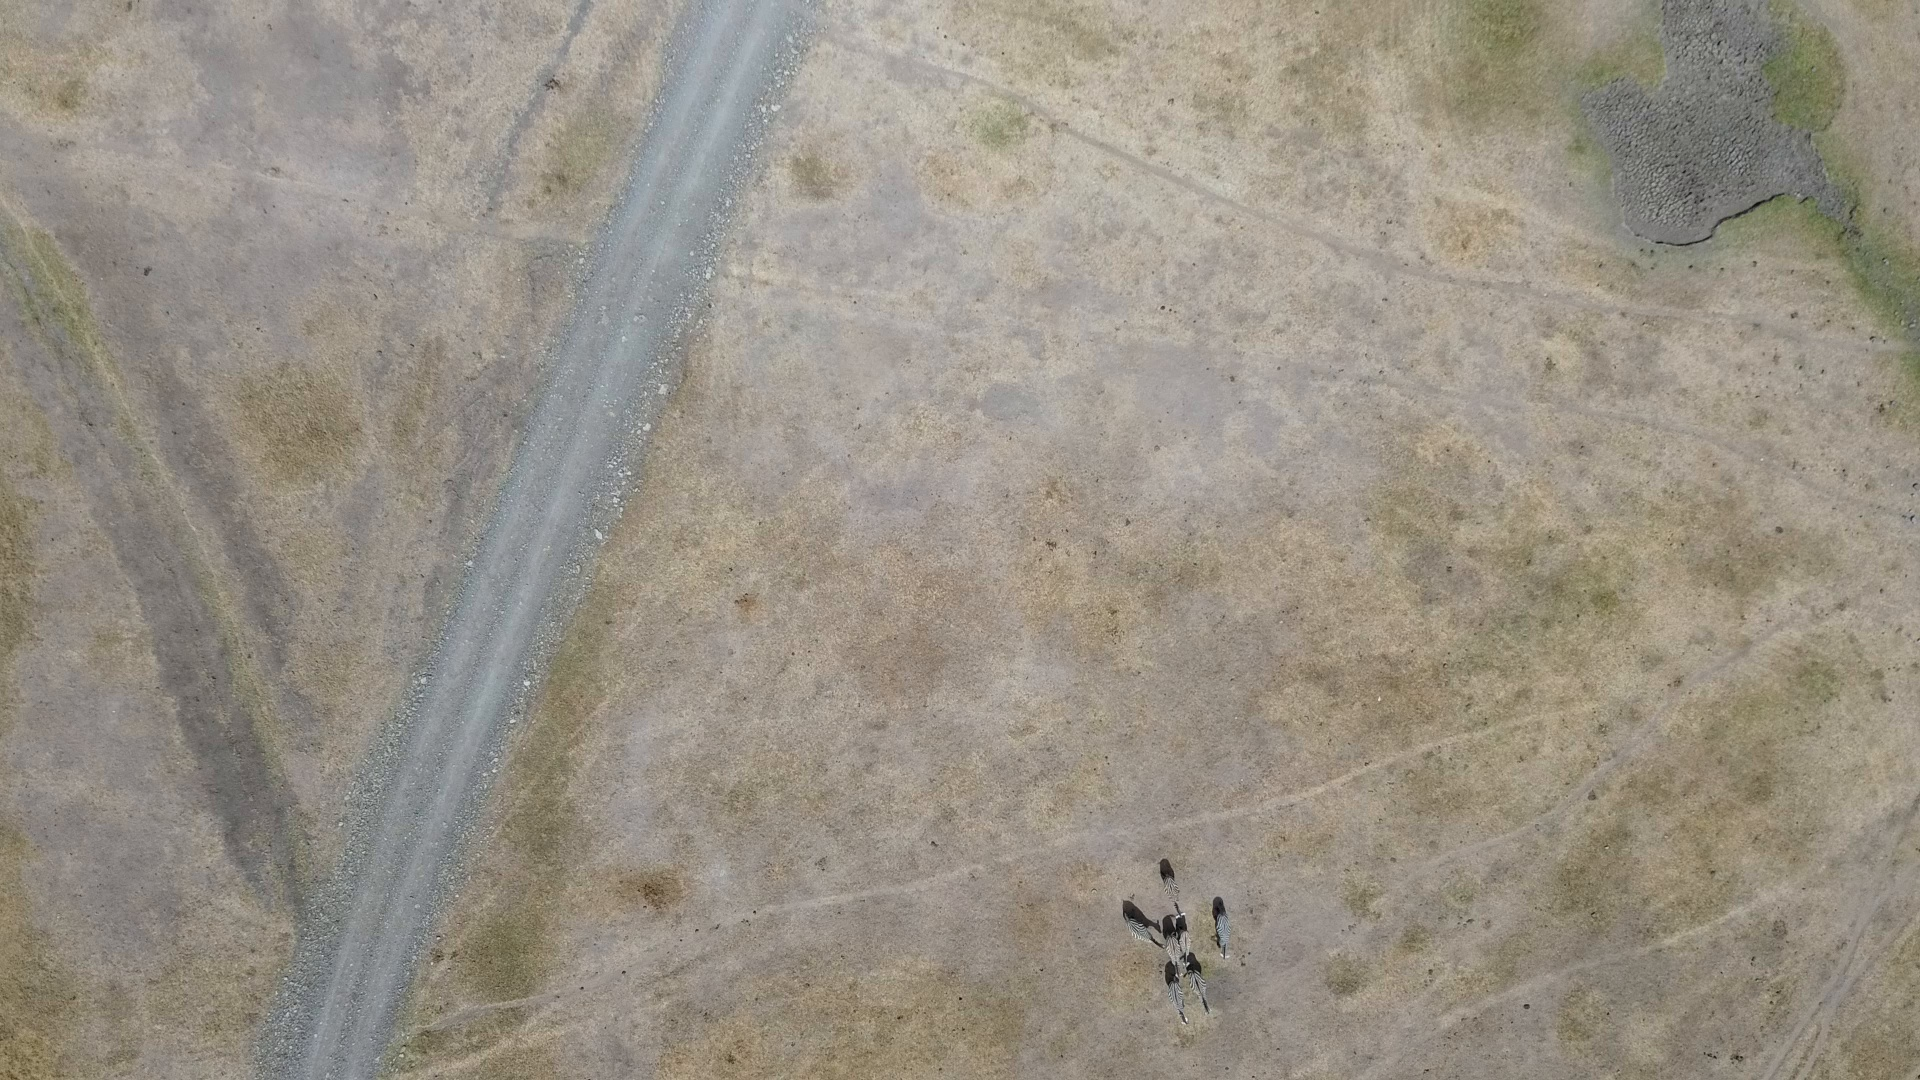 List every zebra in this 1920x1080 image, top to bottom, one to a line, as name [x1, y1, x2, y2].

zebra [1905, 511, 1920, 527]
zebra [1164, 875, 1186, 919]
zebra [1216, 913, 1231, 961]
zebra [1127, 919, 1165, 950]
zebra [1180, 931, 1192, 969]
zebra [1166, 936, 1184, 978]
zebra [1188, 970, 1212, 1015]
zebra [1169, 981, 1189, 1025]